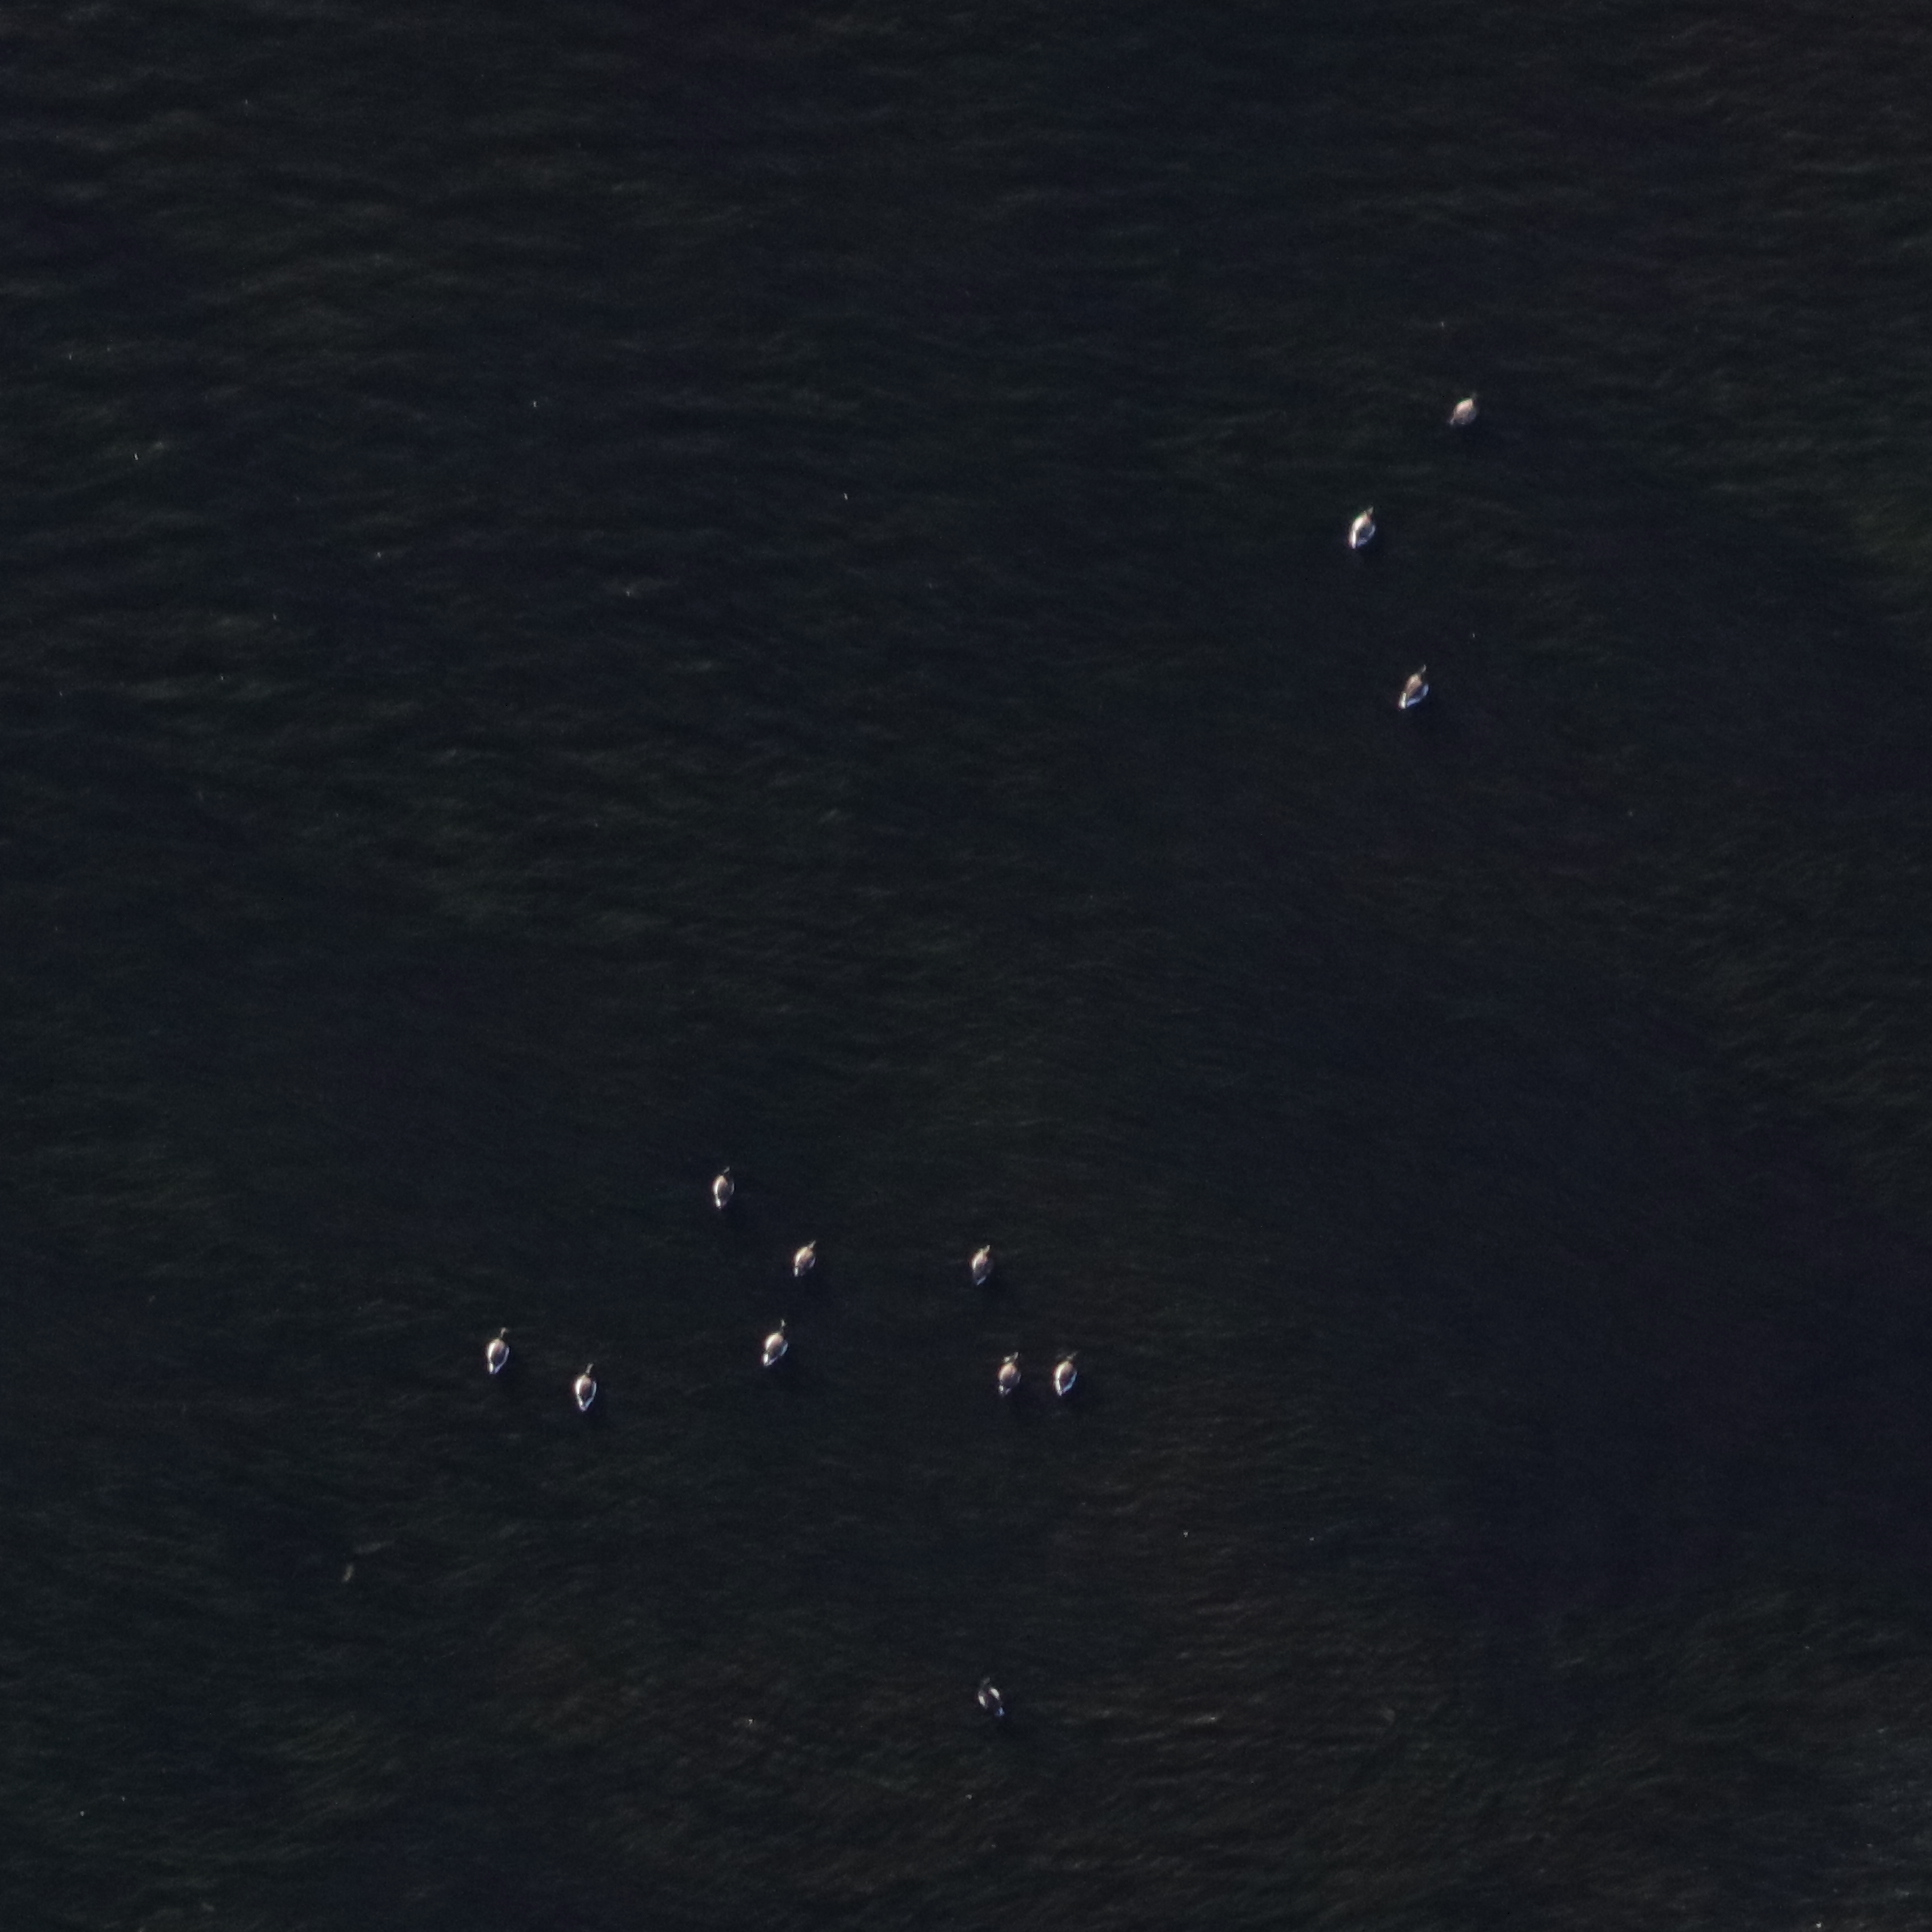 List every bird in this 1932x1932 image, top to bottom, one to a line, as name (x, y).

brant (1464, 413)
brant (1363, 530)
brant (1414, 688)
brant (725, 1189)
brant (803, 1257)
brant (982, 1264)
brant (775, 1343)
brant (498, 1351)
brant (1007, 1373)
brant (1066, 1374)
brant (585, 1385)
brant (990, 1698)